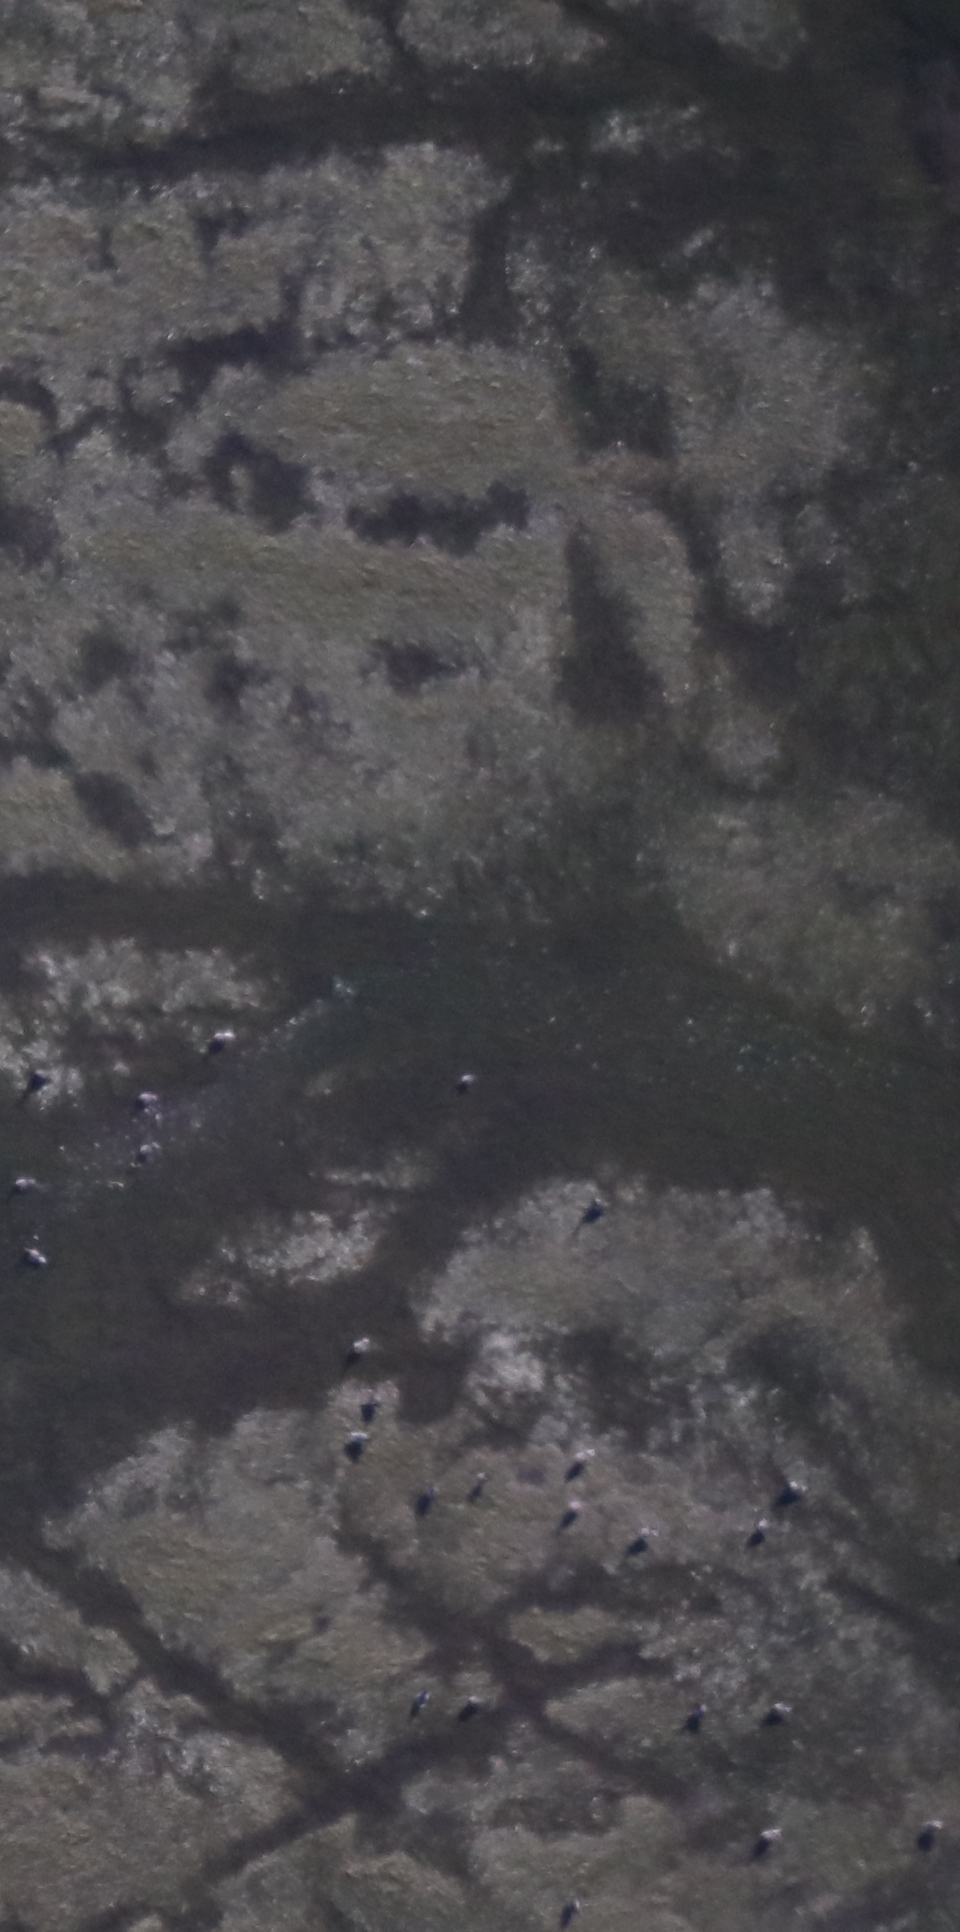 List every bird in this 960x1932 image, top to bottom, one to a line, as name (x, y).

brant (222, 1041)
brant (38, 1076)
brant (469, 1077)
brant (144, 1098)
brant (148, 1161)
brant (28, 1182)
brant (604, 1210)
brant (33, 1260)
brant (363, 1349)
brant (373, 1412)
brant (360, 1445)
brant (585, 1457)
brant (475, 1482)
brant (793, 1489)
brant (428, 1500)
brant (577, 1509)
brant (766, 1525)
brant (644, 1532)
brant (425, 1700)
brant (478, 1701)
brant (787, 1707)
brant (702, 1712)
brant (929, 1827)
brant (774, 1837)
brant (570, 1904)